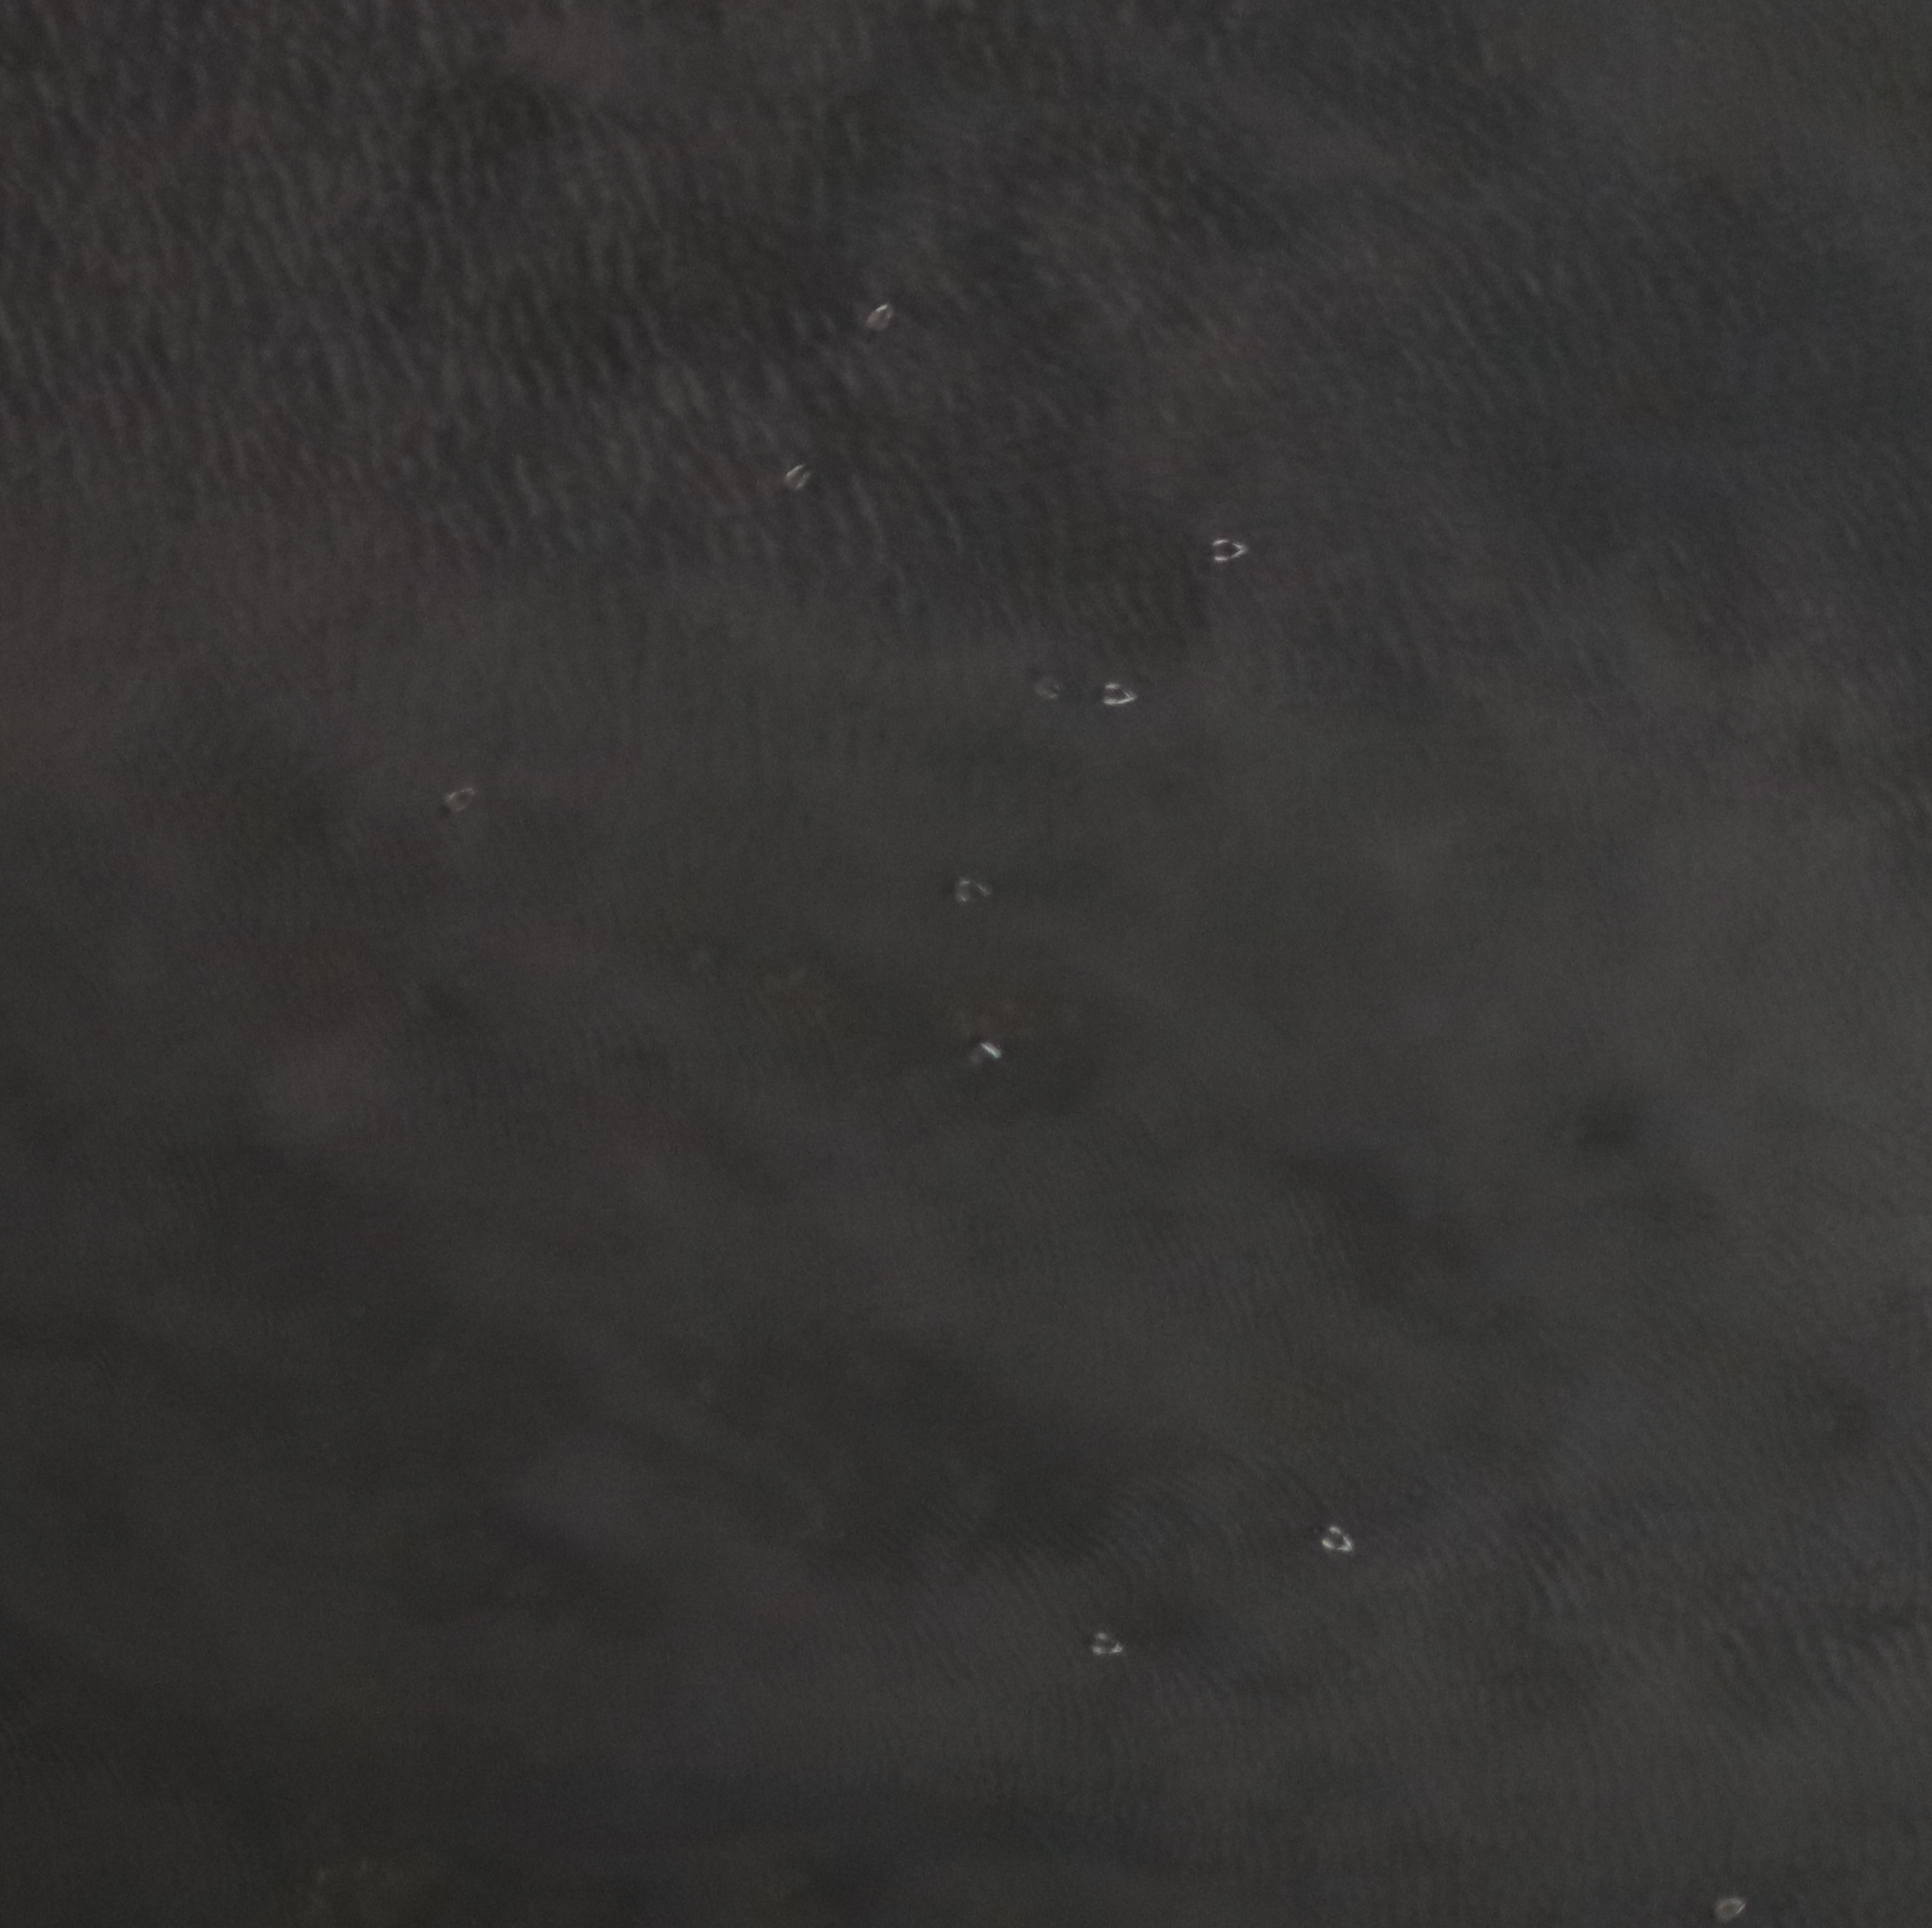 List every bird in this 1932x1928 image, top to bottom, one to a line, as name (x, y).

Canada goose (881, 318)
Canada goose (795, 478)
brant (1227, 550)
Canada goose (1044, 689)
brant (1116, 694)
Canada goose (457, 796)
brant (968, 886)
brant (987, 1057)
brant (1334, 1538)
brant (1107, 1643)
Canada goose (1730, 1911)